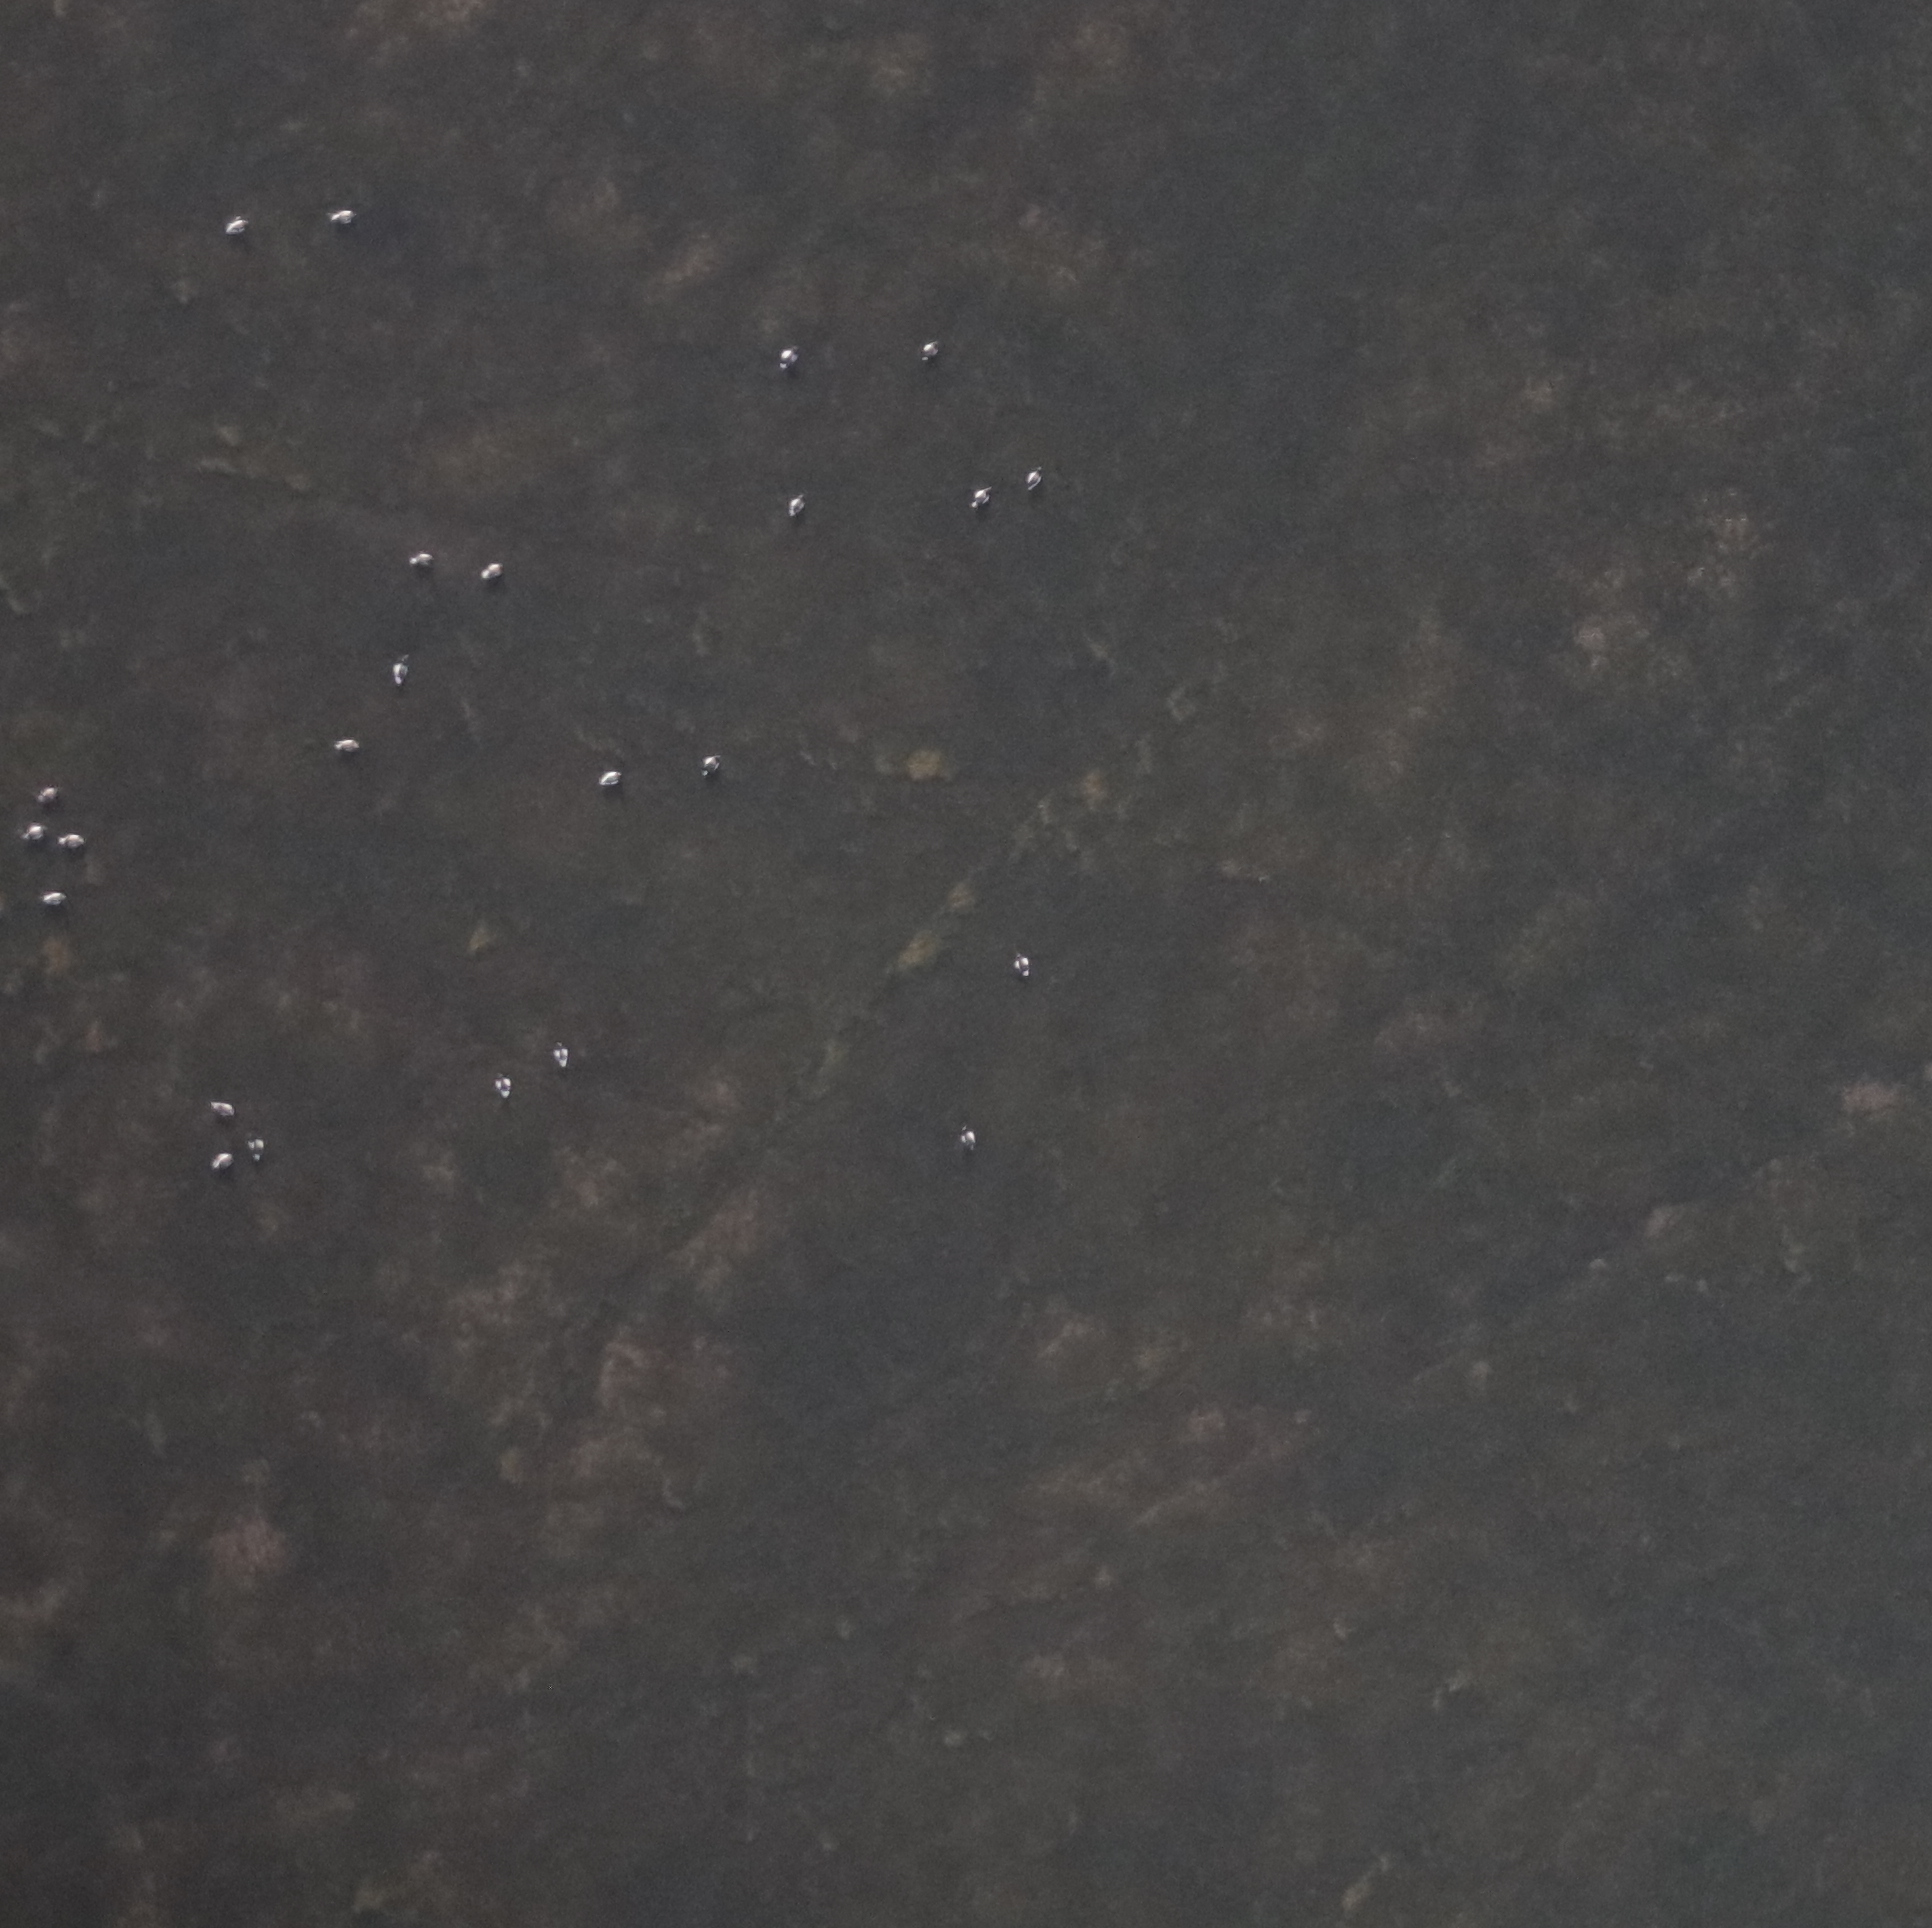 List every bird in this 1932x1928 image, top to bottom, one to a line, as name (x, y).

brant (344, 206)
brant (240, 223)
brant (935, 347)
brant (786, 353)
brant (1043, 465)
brant (978, 495)
brant (791, 506)
brant (415, 561)
brant (491, 572)
brant (398, 674)
brant (347, 742)
brant (719, 768)
brant (602, 772)
brant (50, 803)
brant (44, 839)
brant (81, 853)
brant (55, 900)
brant (1024, 955)
brant (571, 1050)
brant (506, 1088)
brant (225, 1099)
brant (968, 1130)
brant (255, 1149)
brant (220, 1155)